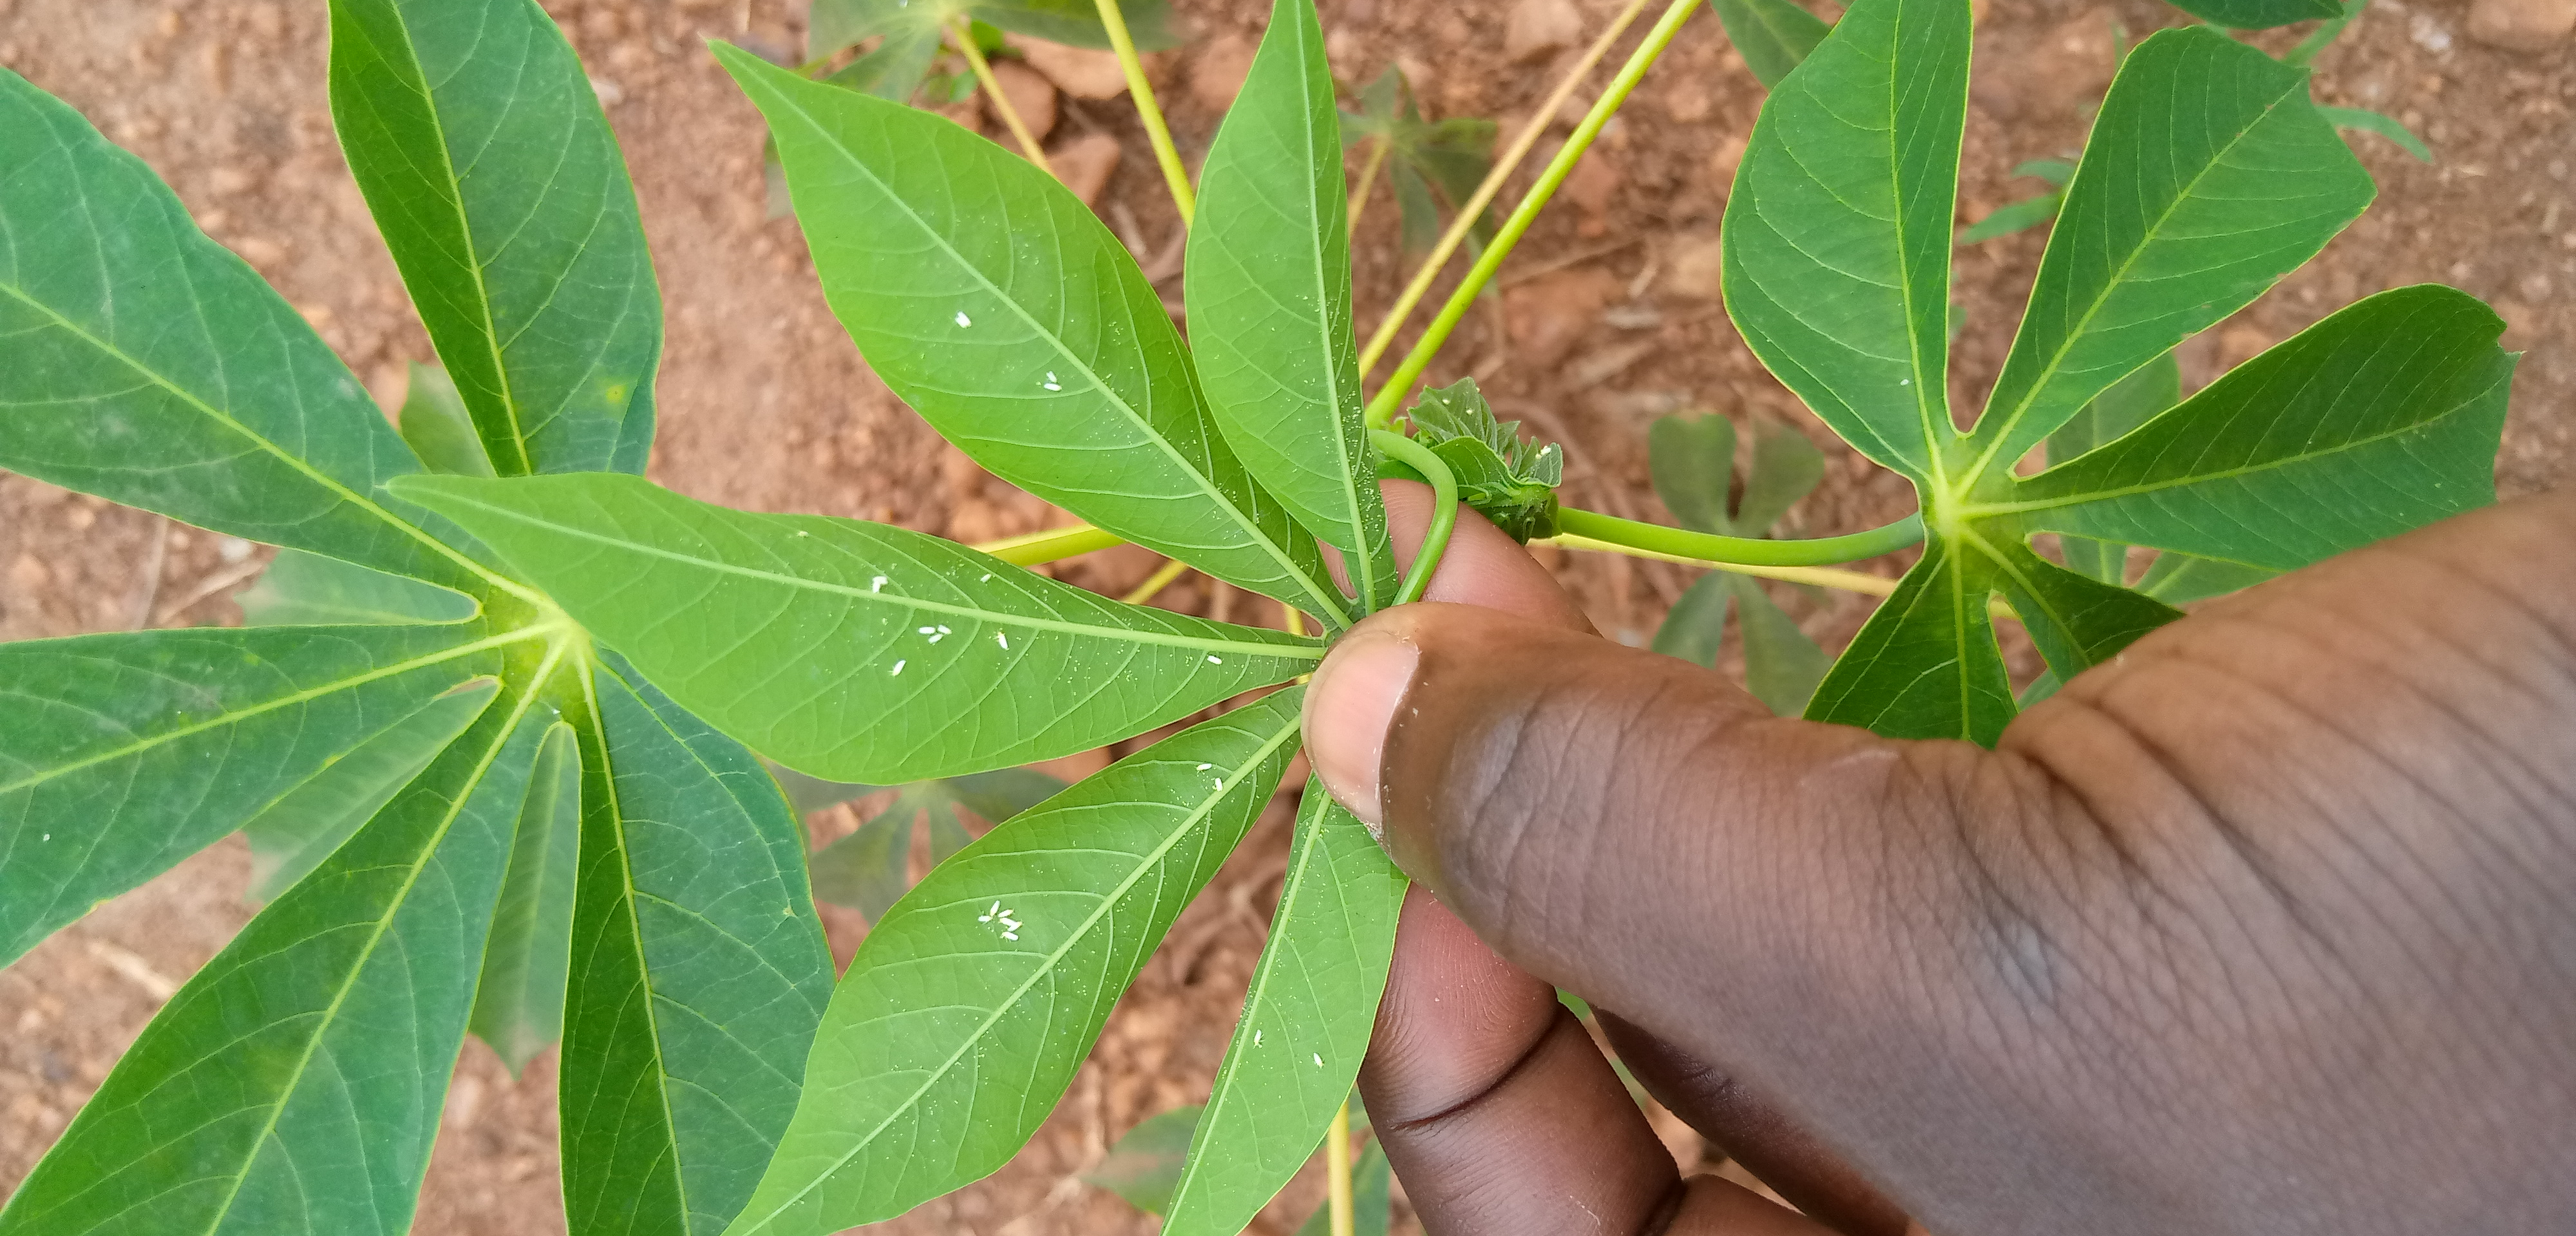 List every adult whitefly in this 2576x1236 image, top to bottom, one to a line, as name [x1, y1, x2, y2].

whitefly [956, 310, 973, 328]
whitefly [952, 315, 967, 330]
whitefly [1044, 370, 1060, 383]
whitefly [1043, 382, 1063, 393]
whitefly [1440, 396, 1451, 407]
whitefly [1464, 407, 1474, 417]
whitefly [1538, 444, 1554, 456]
whitefly [795, 529, 810, 539]
whitefly [978, 572, 994, 585]
whitefly [870, 574, 889, 586]
whitefly [871, 581, 881, 595]
whitefly [936, 619, 955, 637]
whitefly [916, 624, 936, 635]
whitefly [992, 628, 1012, 651]
whitefly [927, 633, 943, 646]
whitefly [1205, 653, 1226, 668]
whitefly [887, 657, 907, 677]
whitefly [1194, 760, 1215, 774]
whitefly [1212, 775, 1226, 796]
whitefly [989, 897, 1001, 916]
whitefly [998, 907, 1015, 918]
whitefly [976, 913, 993, 924]
whitefly [998, 915, 1018, 926]
whitefly [1007, 921, 1023, 932]
whitefly [1000, 929, 1019, 944]
whitefly [1250, 1027, 1265, 1049]
whitefly [1310, 1049, 1327, 1069]